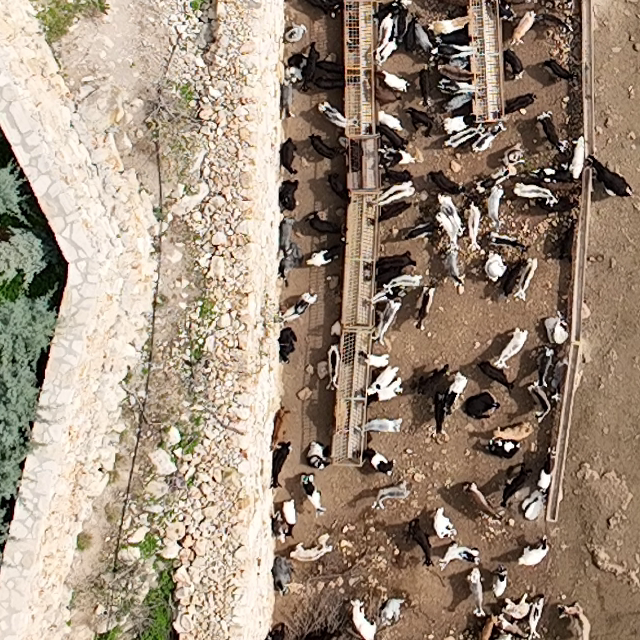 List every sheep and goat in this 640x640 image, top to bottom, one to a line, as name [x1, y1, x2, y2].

goat [303, 0, 337, 17]
goat [314, 0, 344, 8]
goat [372, 0, 411, 19]
goat [392, 0, 407, 43]
goat [435, 0, 480, 7]
goat [486, 0, 516, 22]
goat [444, 6, 469, 19]
goat [510, 10, 536, 46]
goat [372, 12, 391, 57]
goat [430, 12, 474, 35]
goat [537, 13, 573, 33]
goat [401, 16, 418, 50]
goat [415, 20, 433, 51]
goat [284, 24, 305, 43]
goat [434, 35, 476, 46]
goat [377, 39, 396, 66]
goat [300, 42, 319, 92]
goat [428, 46, 479, 60]
goat [503, 47, 525, 79]
goat [286, 52, 308, 81]
goat [544, 58, 576, 81]
goat [317, 60, 360, 75]
goat [437, 64, 483, 80]
goat [418, 67, 433, 106]
goat [378, 69, 408, 92]
goat [314, 72, 361, 89]
goat [367, 76, 400, 103]
goat [437, 80, 484, 94]
goat [280, 81, 297, 120]
goat [441, 92, 478, 112]
goat [497, 93, 534, 119]
goat [317, 102, 360, 129]
goat [405, 107, 436, 138]
goat [377, 110, 403, 132]
goat [537, 111, 567, 152]
goat [442, 112, 483, 133]
goat [471, 122, 506, 151]
goat [367, 124, 408, 150]
goat [443, 124, 484, 148]
goat [308, 135, 342, 159]
goat [337, 135, 358, 149]
goat [569, 135, 585, 179]
goat [279, 138, 298, 176]
goat [345, 142, 363, 170]
goat [503, 143, 524, 165]
goat [378, 146, 416, 168]
goat [586, 154, 634, 198]
goat [475, 167, 509, 192]
goat [520, 168, 570, 183]
goat [428, 169, 467, 195]
goat [381, 170, 413, 184]
goat [328, 172, 352, 204]
goat [279, 180, 298, 213]
goat [367, 182, 414, 209]
goat [515, 183, 559, 207]
goat [487, 186, 504, 226]
goat [437, 196, 466, 247]
goat [535, 198, 579, 212]
goat [369, 201, 412, 226]
goat [468, 202, 481, 252]
goat [309, 212, 348, 236]
goat [278, 218, 293, 256]
goat [556, 218, 579, 251]
goat [402, 222, 437, 239]
goat [490, 232, 530, 253]
goat [307, 238, 347, 270]
goat [277, 243, 300, 282]
goat [446, 250, 464, 284]
goat [361, 251, 417, 271]
goat [486, 252, 506, 282]
goat [515, 257, 536, 302]
goat [503, 258, 527, 299]
goat [365, 268, 405, 281]
goat [383, 274, 421, 295]
goat [414, 286, 436, 330]
goat [361, 287, 400, 305]
goat [278, 293, 317, 326]
goat [371, 297, 401, 345]
goat [545, 316, 569, 345]
goat [277, 327, 295, 364]
goat [494, 328, 528, 369]
goat [327, 346, 341, 391]
goat [533, 347, 553, 385]
goat [357, 351, 390, 367]
goat [550, 356, 569, 402]
goat [477, 360, 515, 390]
goat [418, 365, 448, 393]
goat [364, 368, 398, 395]
goat [443, 373, 468, 416]
goat [366, 377, 402, 403]
goat [528, 384, 551, 423]
goat [432, 388, 447, 432]
goat [464, 391, 500, 419]
goat [269, 407, 291, 453]
goat [355, 418, 403, 436]
goat [492, 422, 534, 439]
goat [486, 439, 521, 459]
goat [307, 440, 332, 471]
goat [269, 441, 292, 488]
goat [536, 447, 557, 491]
goat [353, 448, 396, 476]
goat [499, 468, 531, 507]
goat [301, 473, 327, 519]
goat [371, 480, 411, 509]
goat [464, 484, 504, 522]
goat [522, 489, 543, 508]
goat [524, 496, 546, 521]
goat [282, 499, 295, 539]
goat [433, 508, 457, 538]
goat [271, 511, 287, 544]
goat [410, 517, 435, 568]
goat [289, 534, 330, 562]
goat [518, 535, 550, 565]
goat [438, 544, 479, 573]
goat [271, 556, 294, 596]
goat [492, 564, 506, 597]
goat [467, 568, 485, 617]
goat [502, 594, 530, 619]
goat [528, 596, 544, 639]
goat [382, 598, 407, 624]
goat [349, 599, 377, 639]
goat [557, 604, 590, 639]
goat [496, 614, 529, 639]